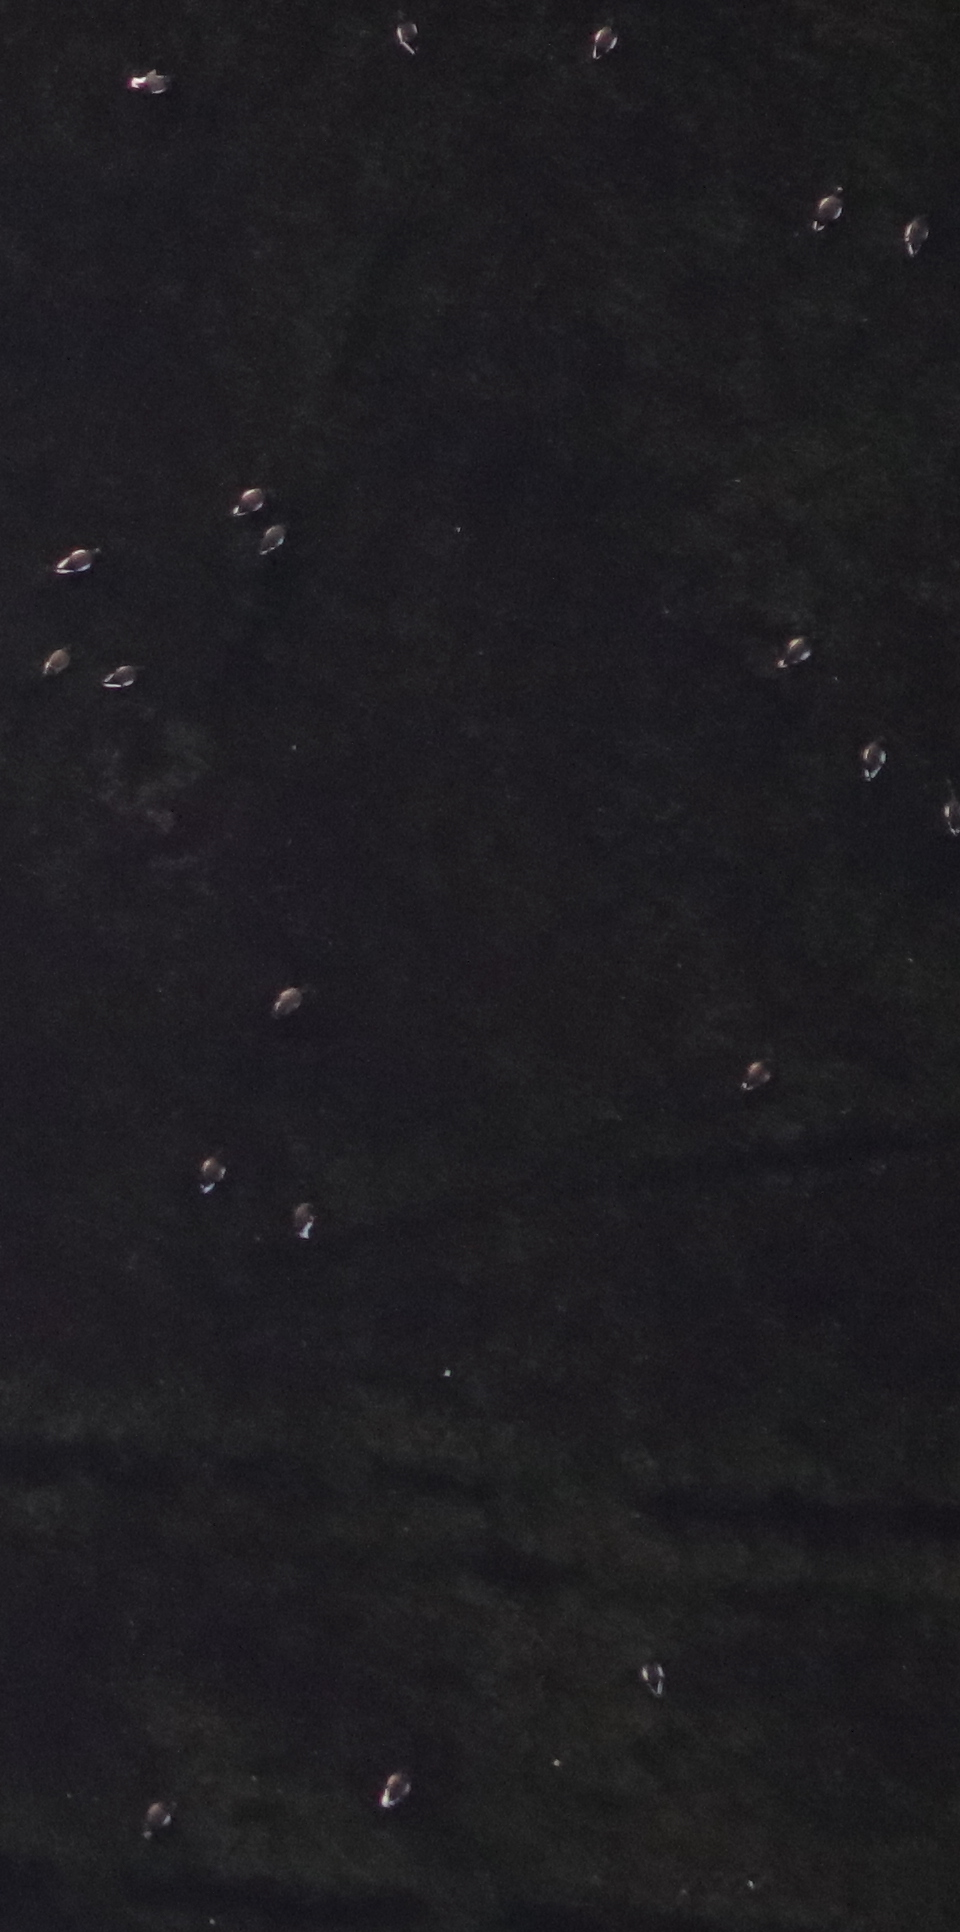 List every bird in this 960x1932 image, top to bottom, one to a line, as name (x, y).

brant (406, 32)
brant (603, 41)
brant (153, 84)
brant (828, 209)
brant (915, 236)
brant (250, 502)
brant (273, 541)
brant (78, 562)
brant (795, 651)
brant (57, 662)
brant (119, 677)
brant (874, 758)
brant (288, 1002)
brant (755, 1075)
brant (212, 1171)
brant (301, 1214)
brant (652, 1676)
brant (395, 1787)
brant (158, 1817)